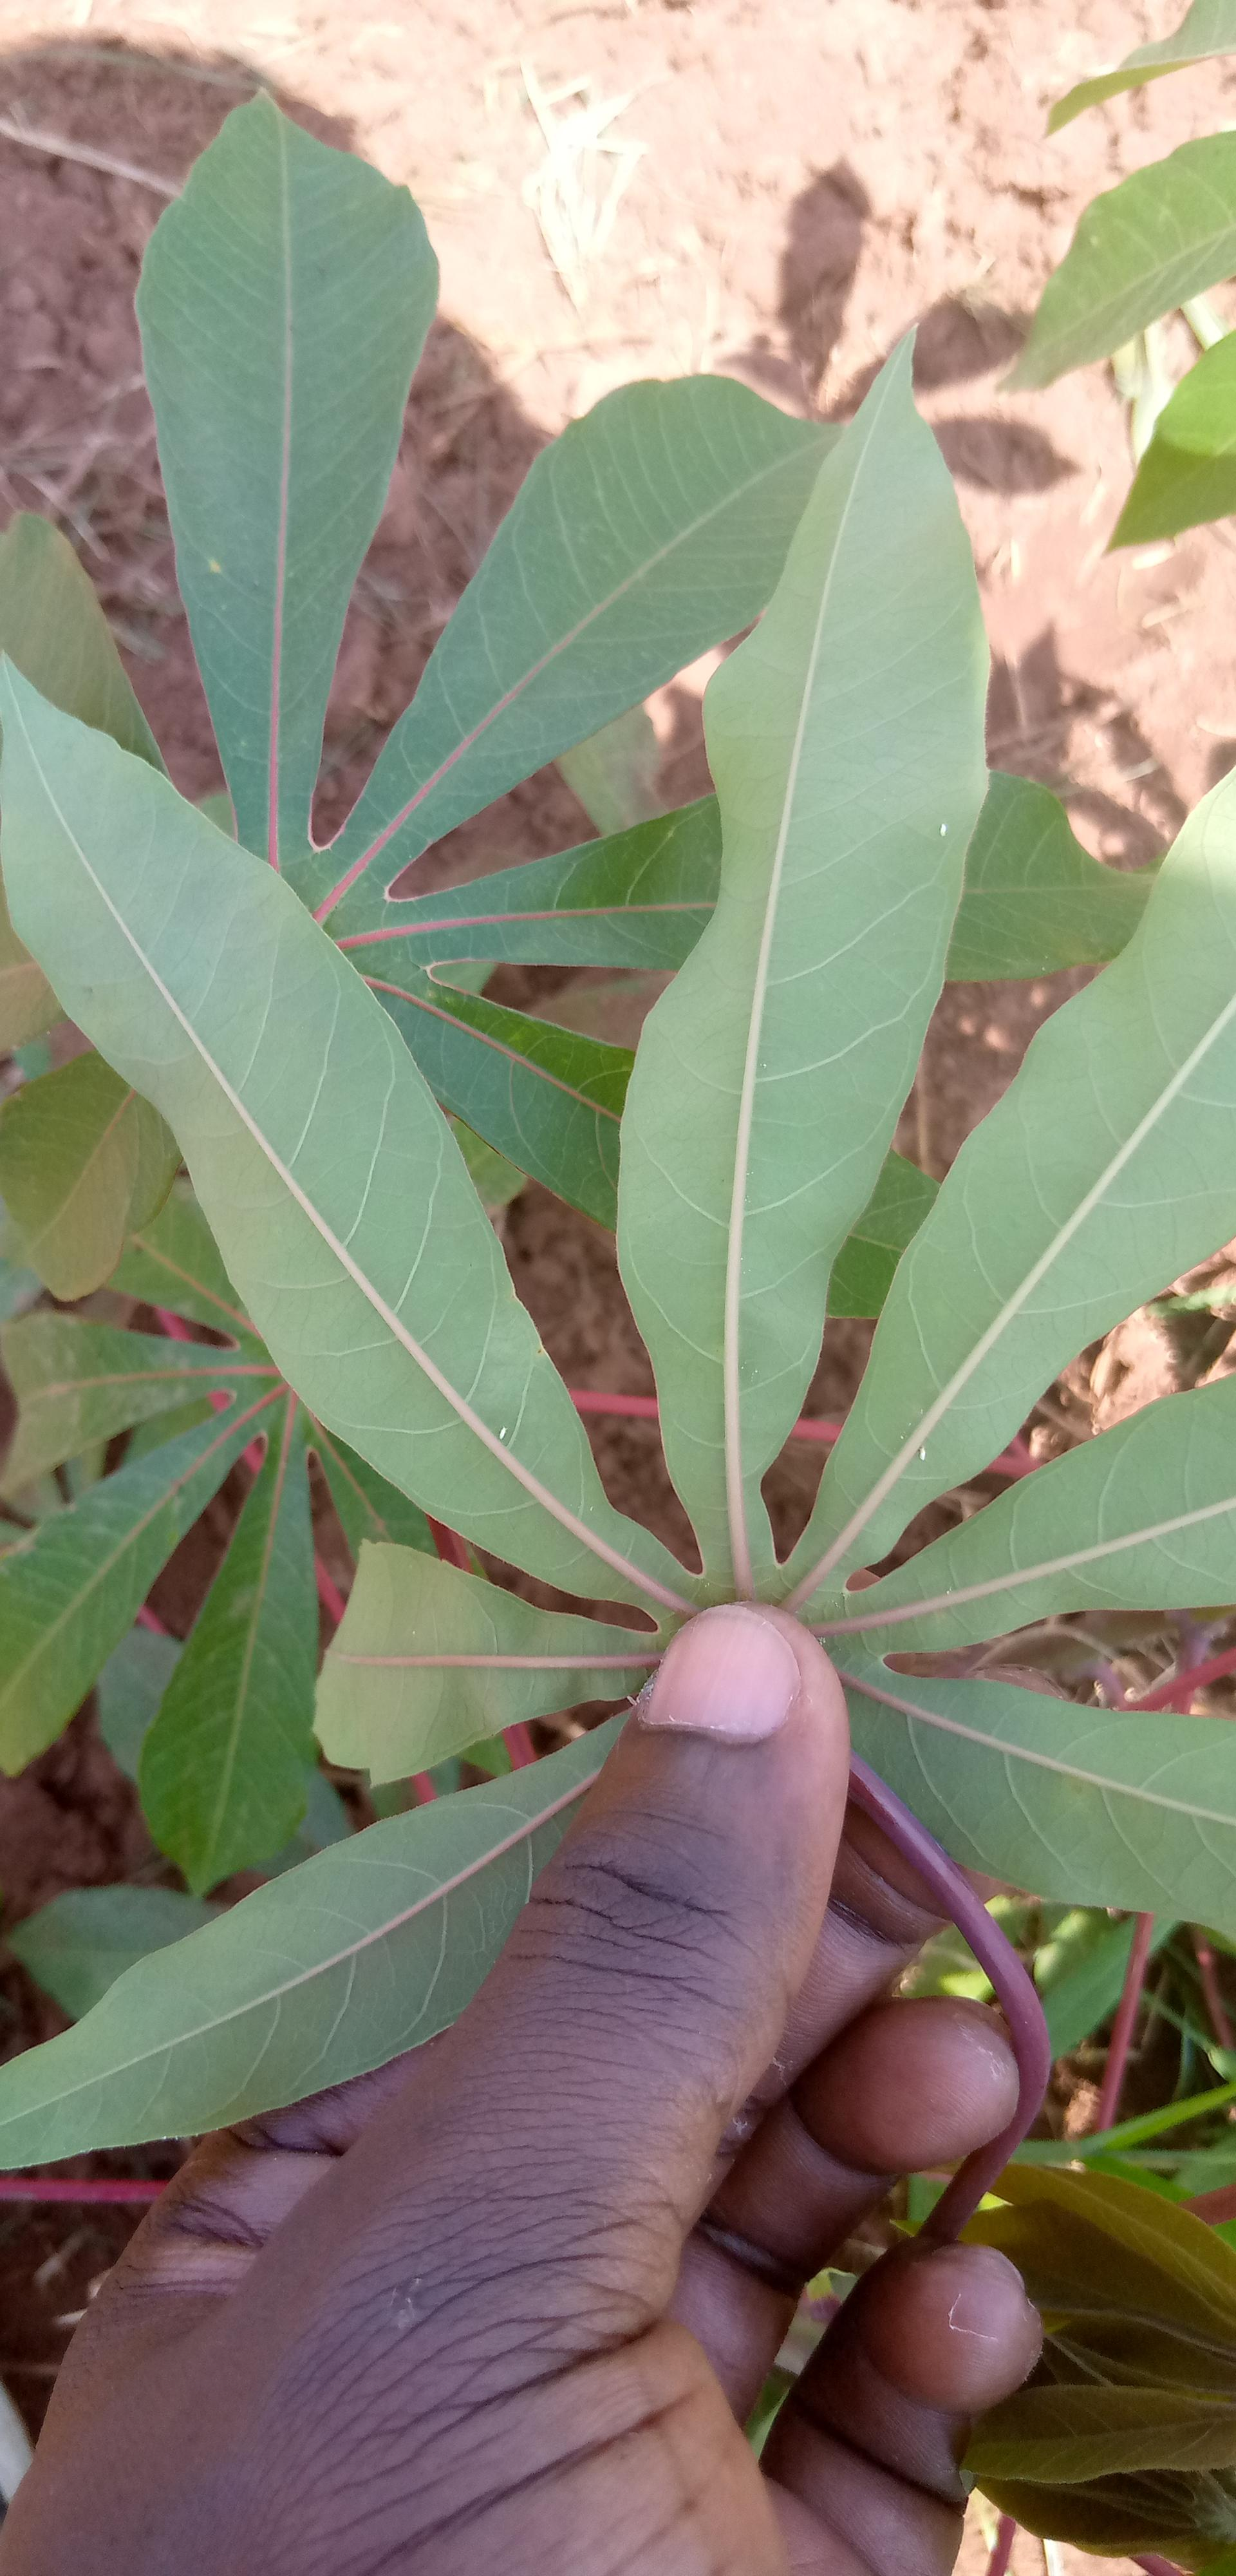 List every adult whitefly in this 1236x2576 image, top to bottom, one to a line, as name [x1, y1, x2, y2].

whitefly [939, 820, 949, 838]
whitefly [498, 1425, 510, 1443]
whitefly [917, 1444, 928, 1462]